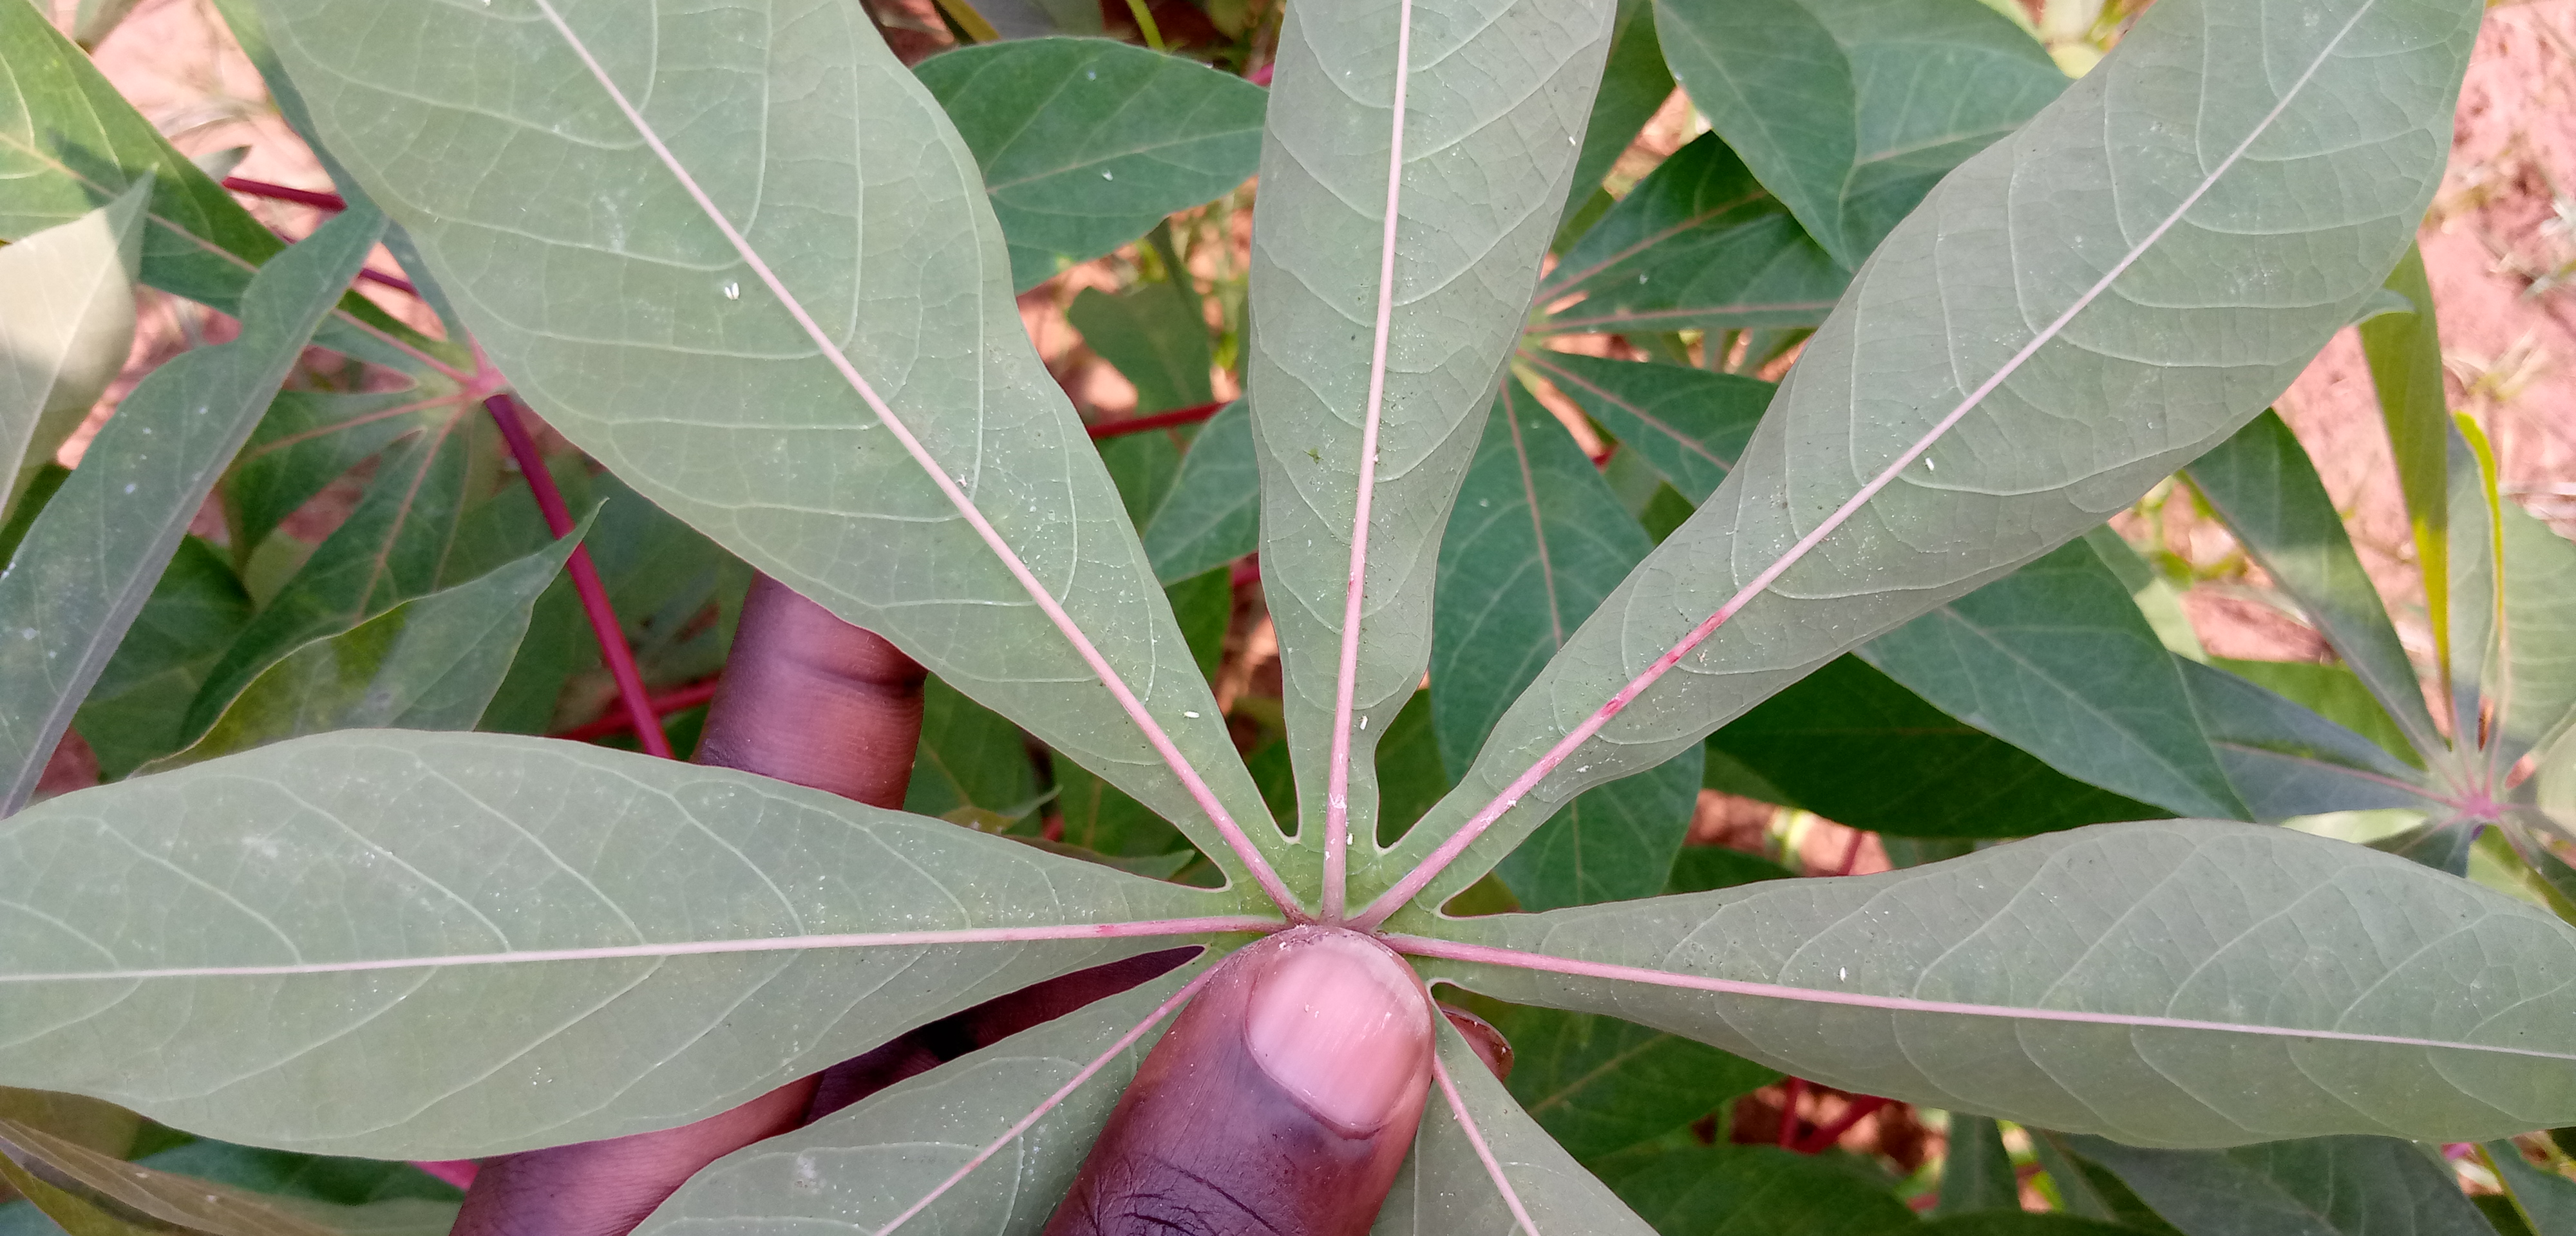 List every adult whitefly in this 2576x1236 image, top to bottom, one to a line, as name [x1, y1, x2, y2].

whitefly [1564, 133, 1581, 151]
whitefly [732, 278, 744, 301]
whitefly [722, 284, 732, 304]
whitefly [1921, 454, 1942, 473]
whitefly [1180, 707, 1203, 722]
whitefly [1357, 713, 1369, 733]
whitefly [1344, 830, 1358, 851]
whitefly [1835, 962, 1849, 988]